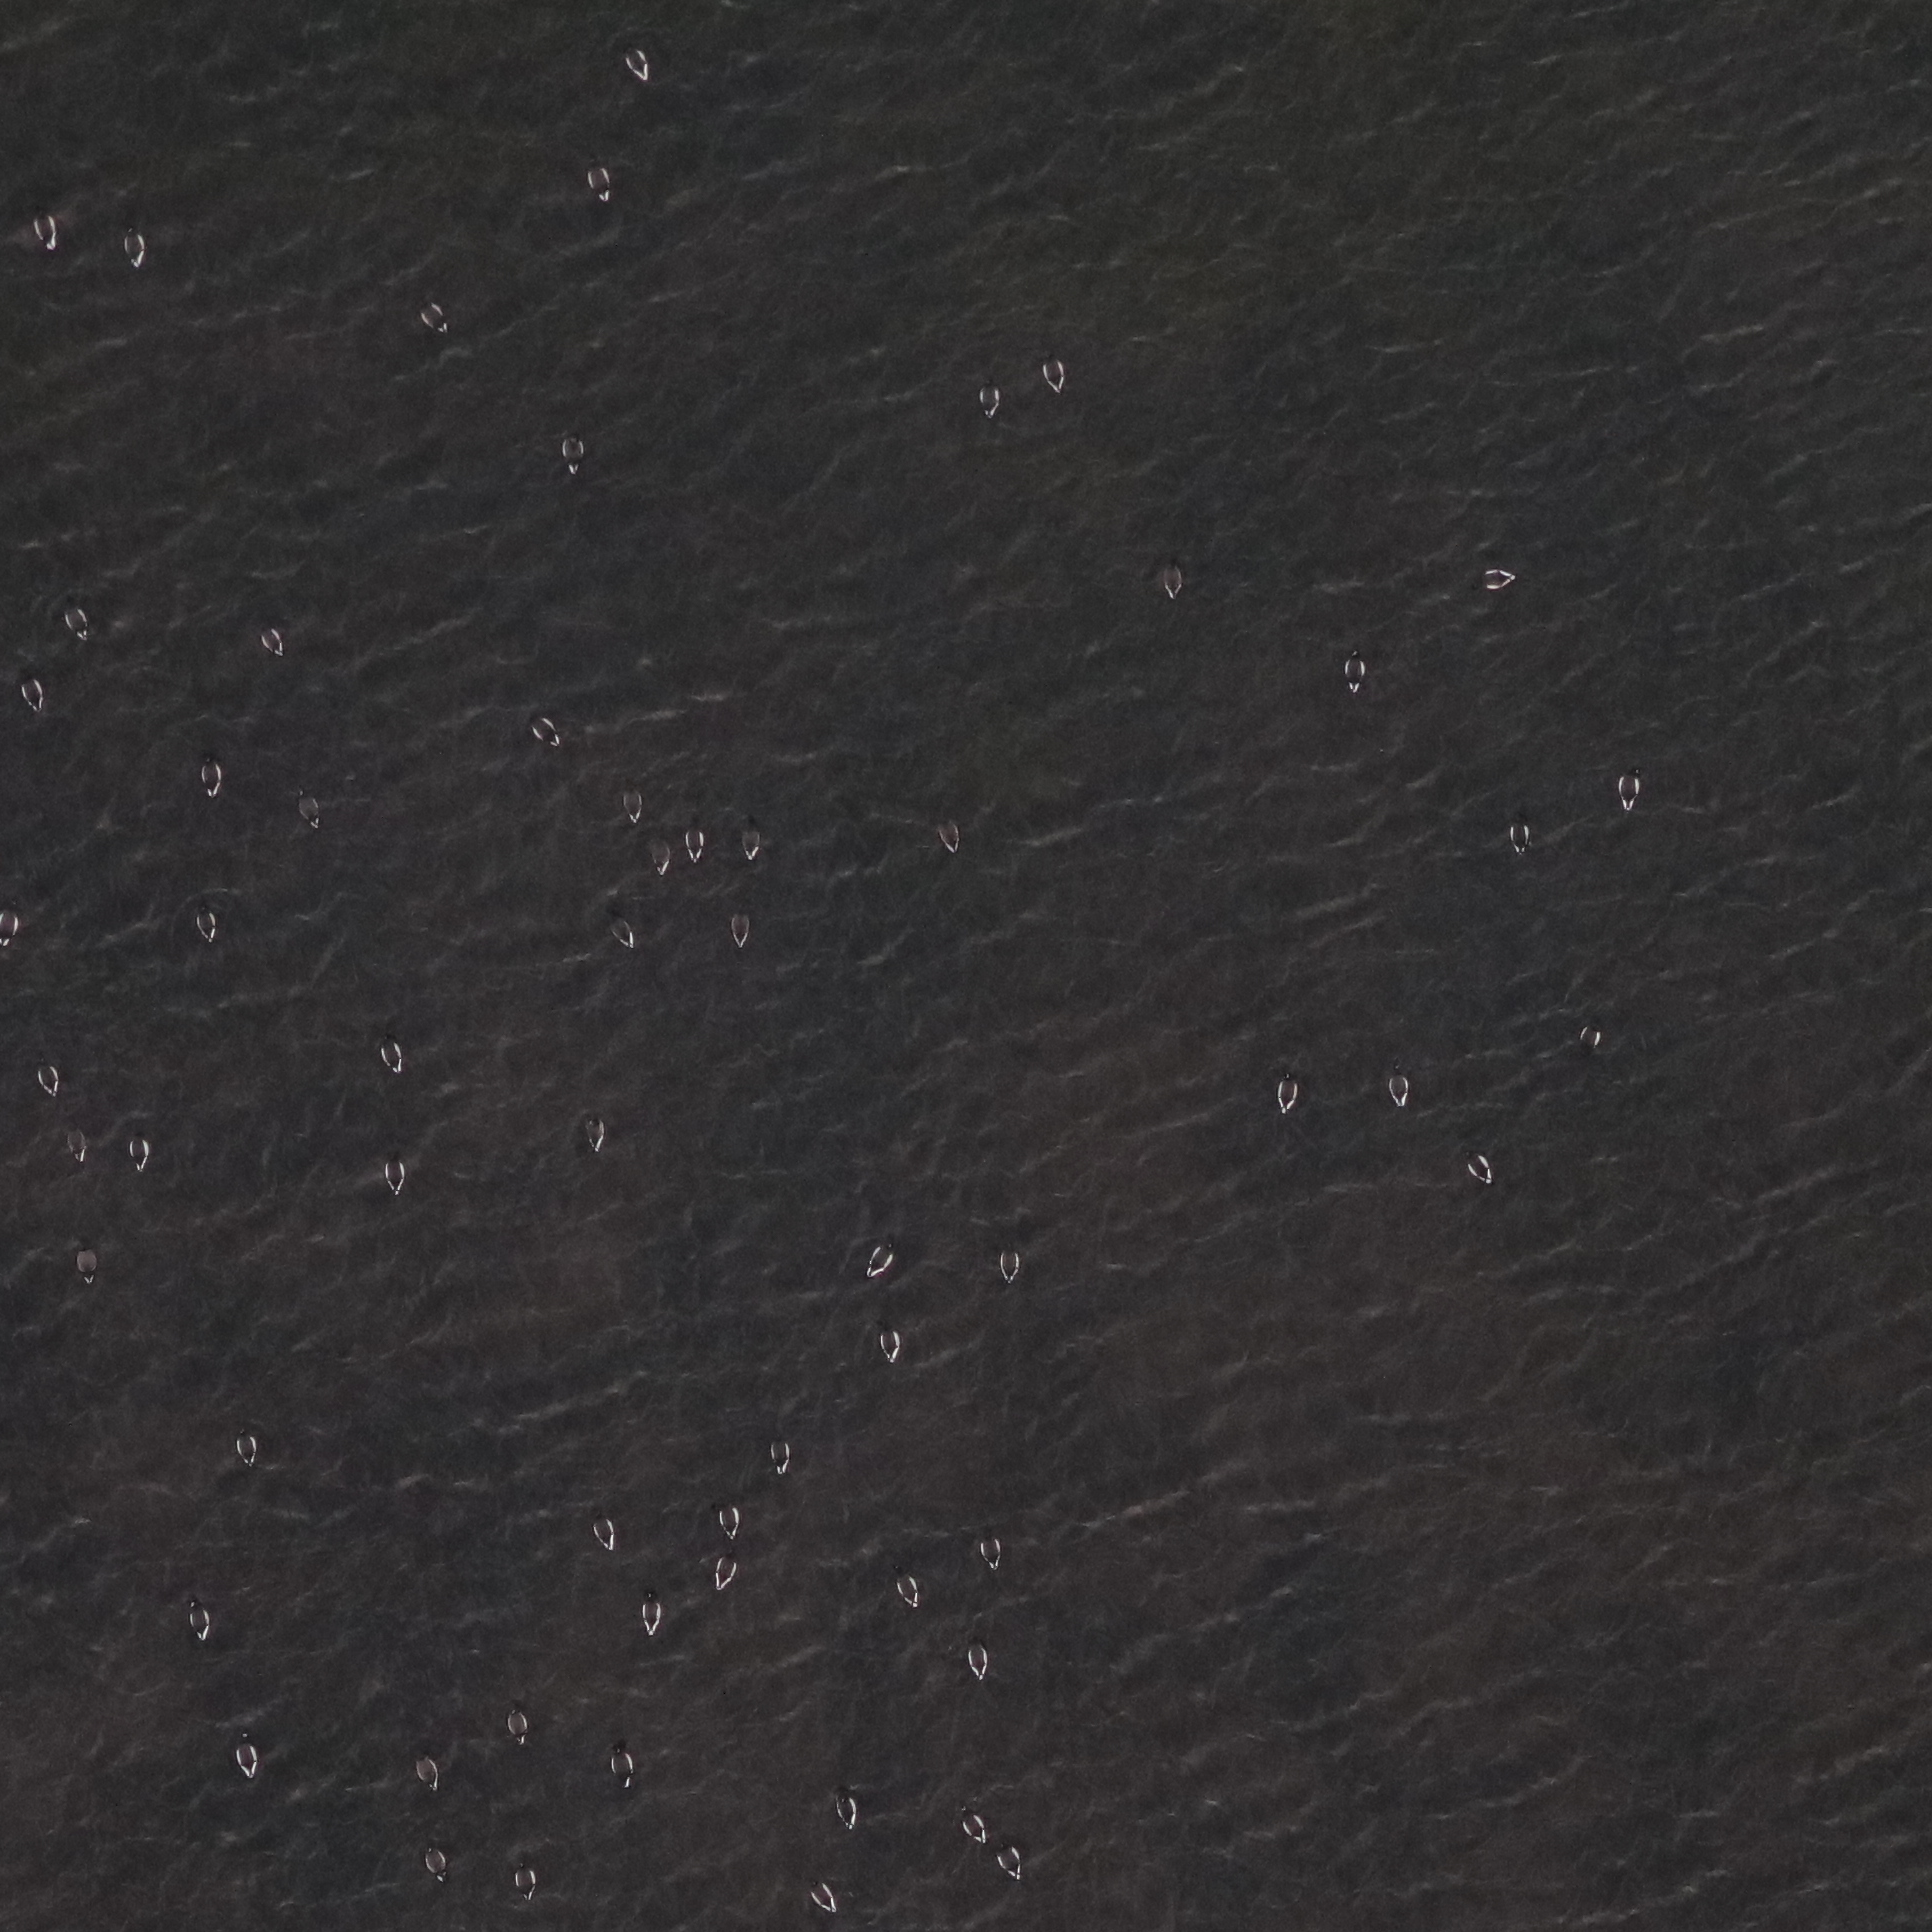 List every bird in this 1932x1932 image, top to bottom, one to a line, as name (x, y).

brant (636, 64)
brant (600, 180)
brant (45, 229)
brant (134, 246)
brant (433, 317)
brant (1054, 372)
brant (990, 399)
brant (573, 452)
brant (1173, 578)
brant (1496, 581)
brant (76, 619)
brant (272, 642)
brant (1355, 670)
brant (32, 693)
brant (545, 731)
brant (212, 777)
brant (1628, 789)
brant (633, 805)
brant (309, 809)
brant (948, 835)
brant (1520, 837)
brant (752, 840)
brant (692, 841)
brant (660, 855)
brant (207, 923)
brant (741, 926)
brant (6, 927)
brant (622, 929)
brant (1591, 1037)
brant (391, 1054)
brant (47, 1078)
brant (1398, 1085)
brant (1289, 1092)
brant (594, 1132)
brant (77, 1146)
brant (139, 1150)
brant (1480, 1168)
brant (395, 1174)
brant (881, 1258)
brant (86, 1263)
brant (1010, 1264)
brant (890, 1342)
brant (247, 1447)
brant (781, 1455)
brant (727, 1519)
brant (603, 1530)
brant (989, 1550)
brant (723, 1568)
brant (906, 1587)
brant (652, 1612)
brant (200, 1619)
brant (978, 1659)
brant (517, 1724)
brant (246, 1756)
brant (622, 1764)
brant (428, 1771)
brant (846, 1809)
brant (973, 1825)
brant (1011, 1861)
brant (435, 1862)
brant (523, 1881)
brant (823, 1895)